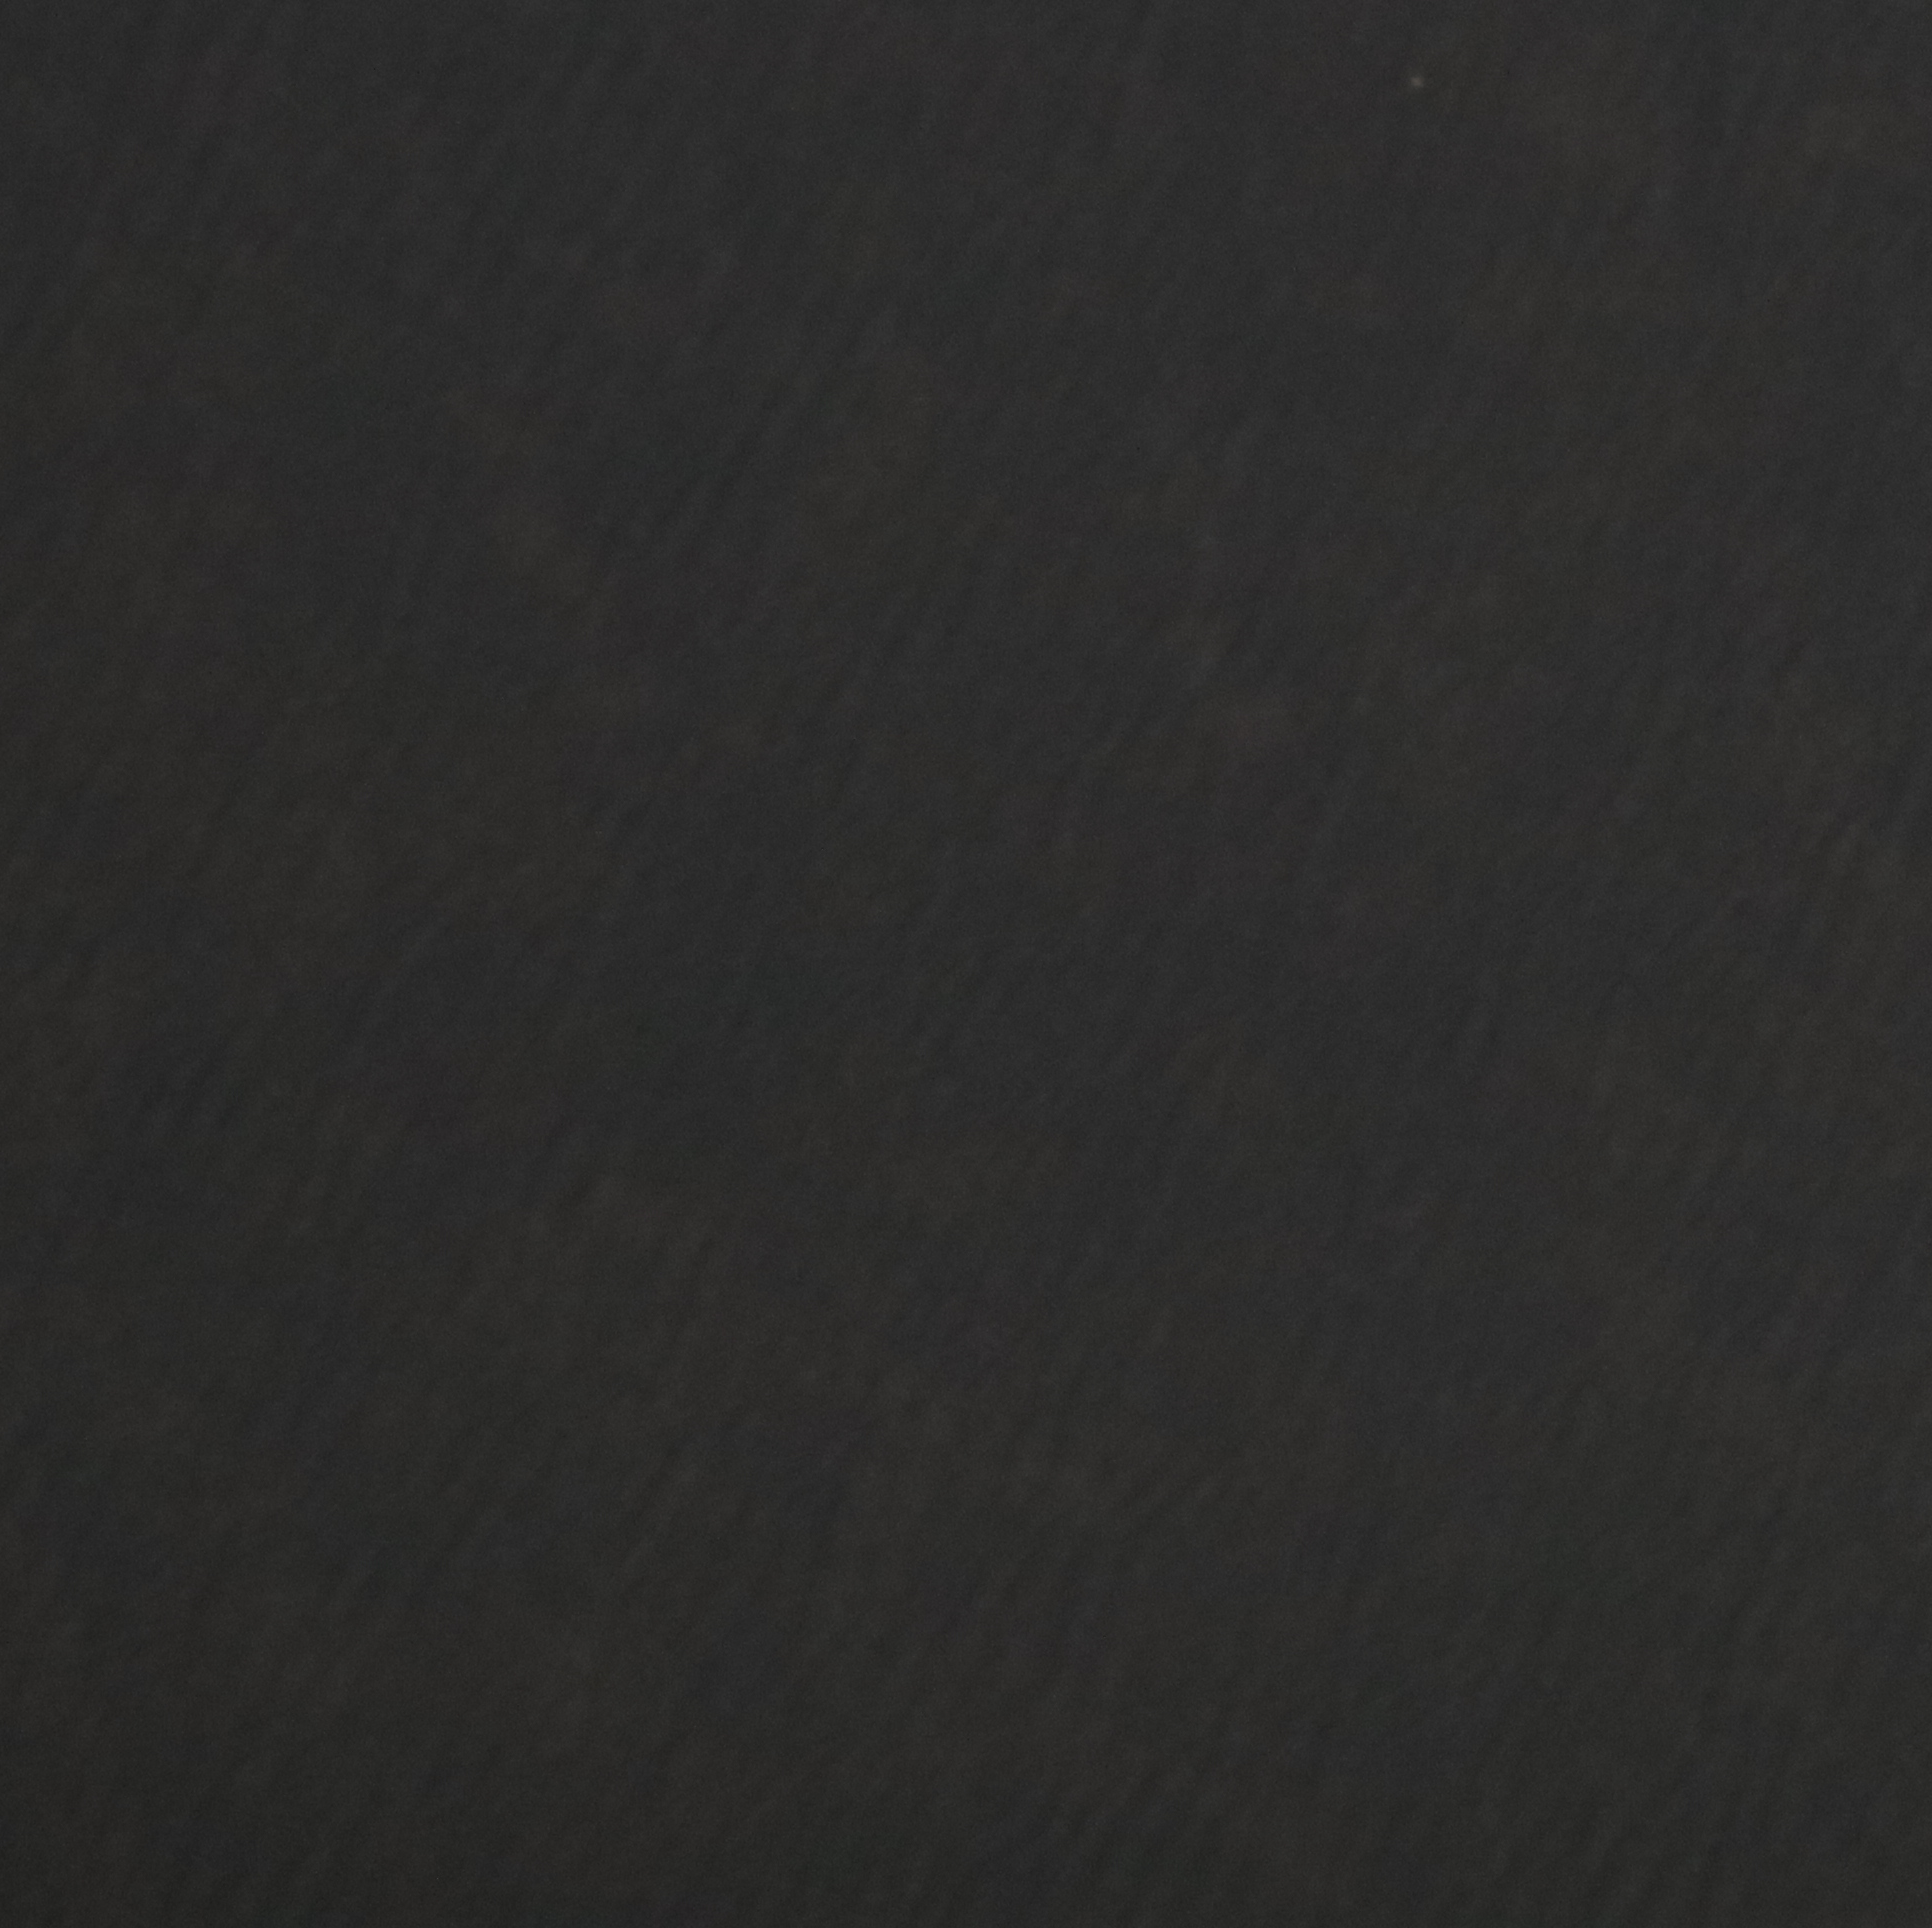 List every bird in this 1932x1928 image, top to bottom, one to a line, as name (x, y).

None